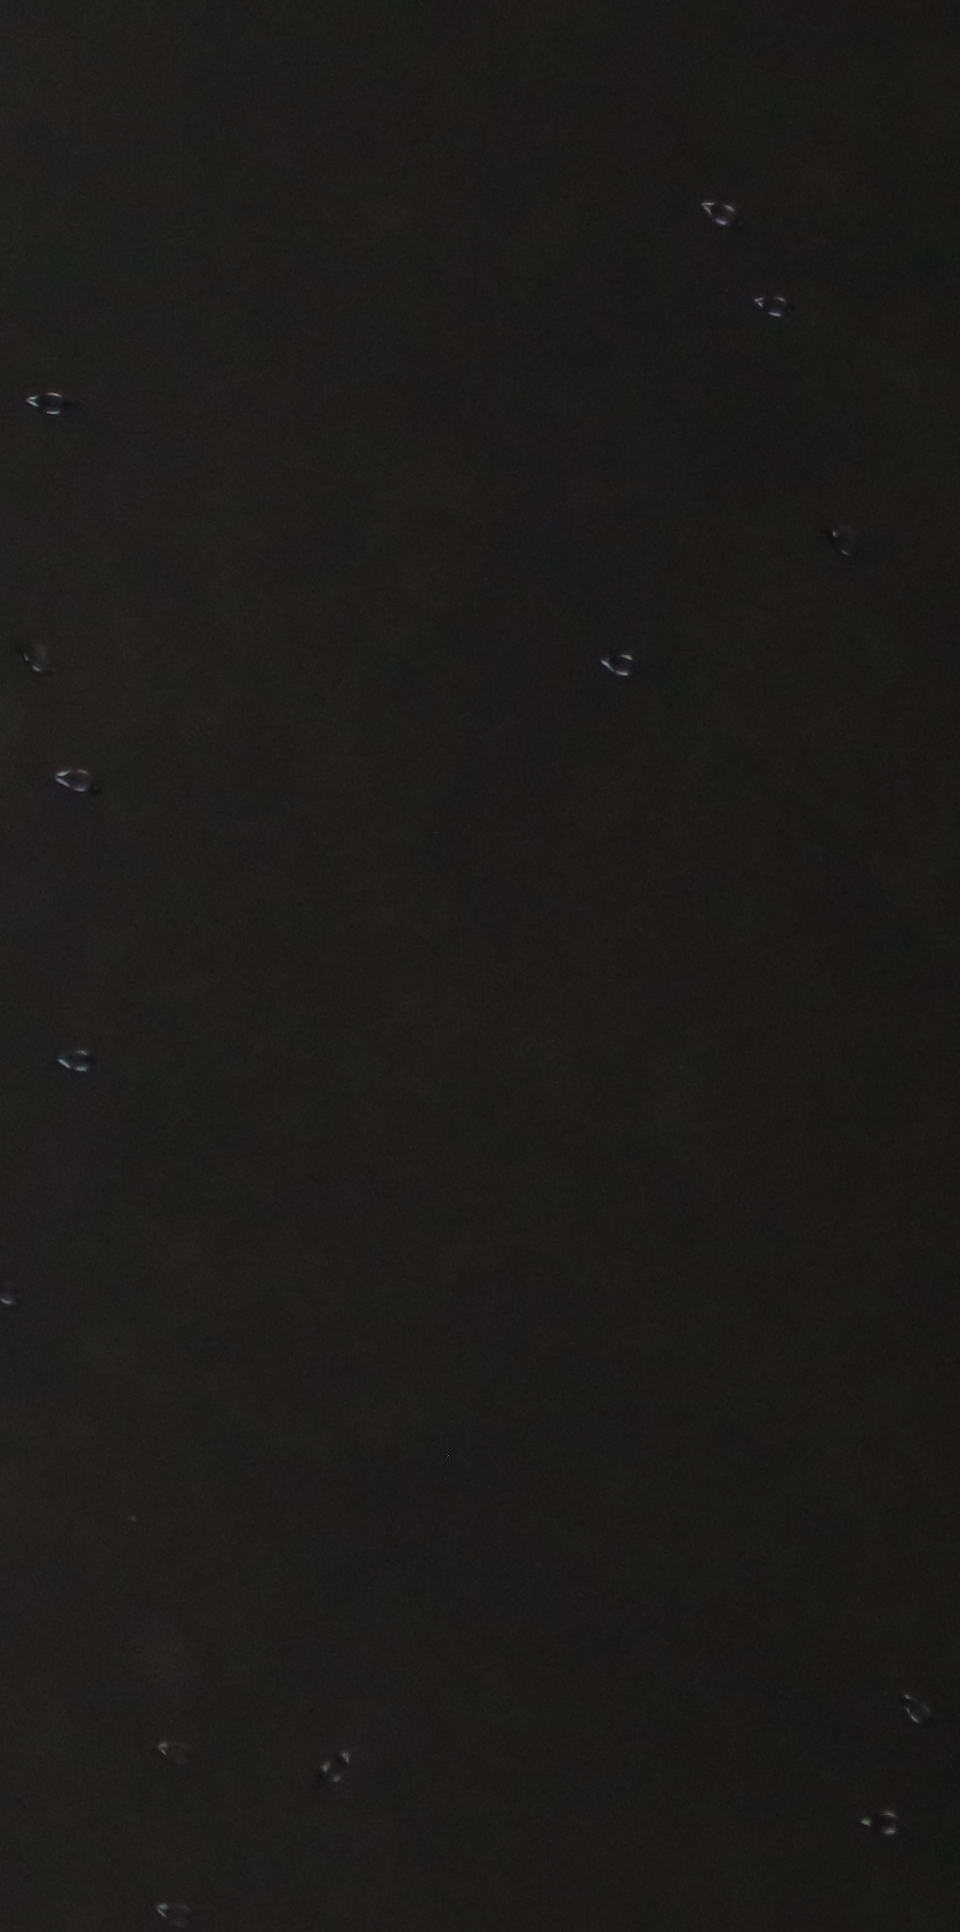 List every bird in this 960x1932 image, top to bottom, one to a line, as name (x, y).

brant (719, 209)
brant (772, 300)
brant (49, 402)
brant (844, 541)
brant (36, 657)
brant (624, 665)
brant (77, 780)
brant (79, 1058)
brant (7, 1289)
brant (912, 1707)
brant (179, 1751)
brant (333, 1765)
brant (884, 1810)
brant (167, 1909)